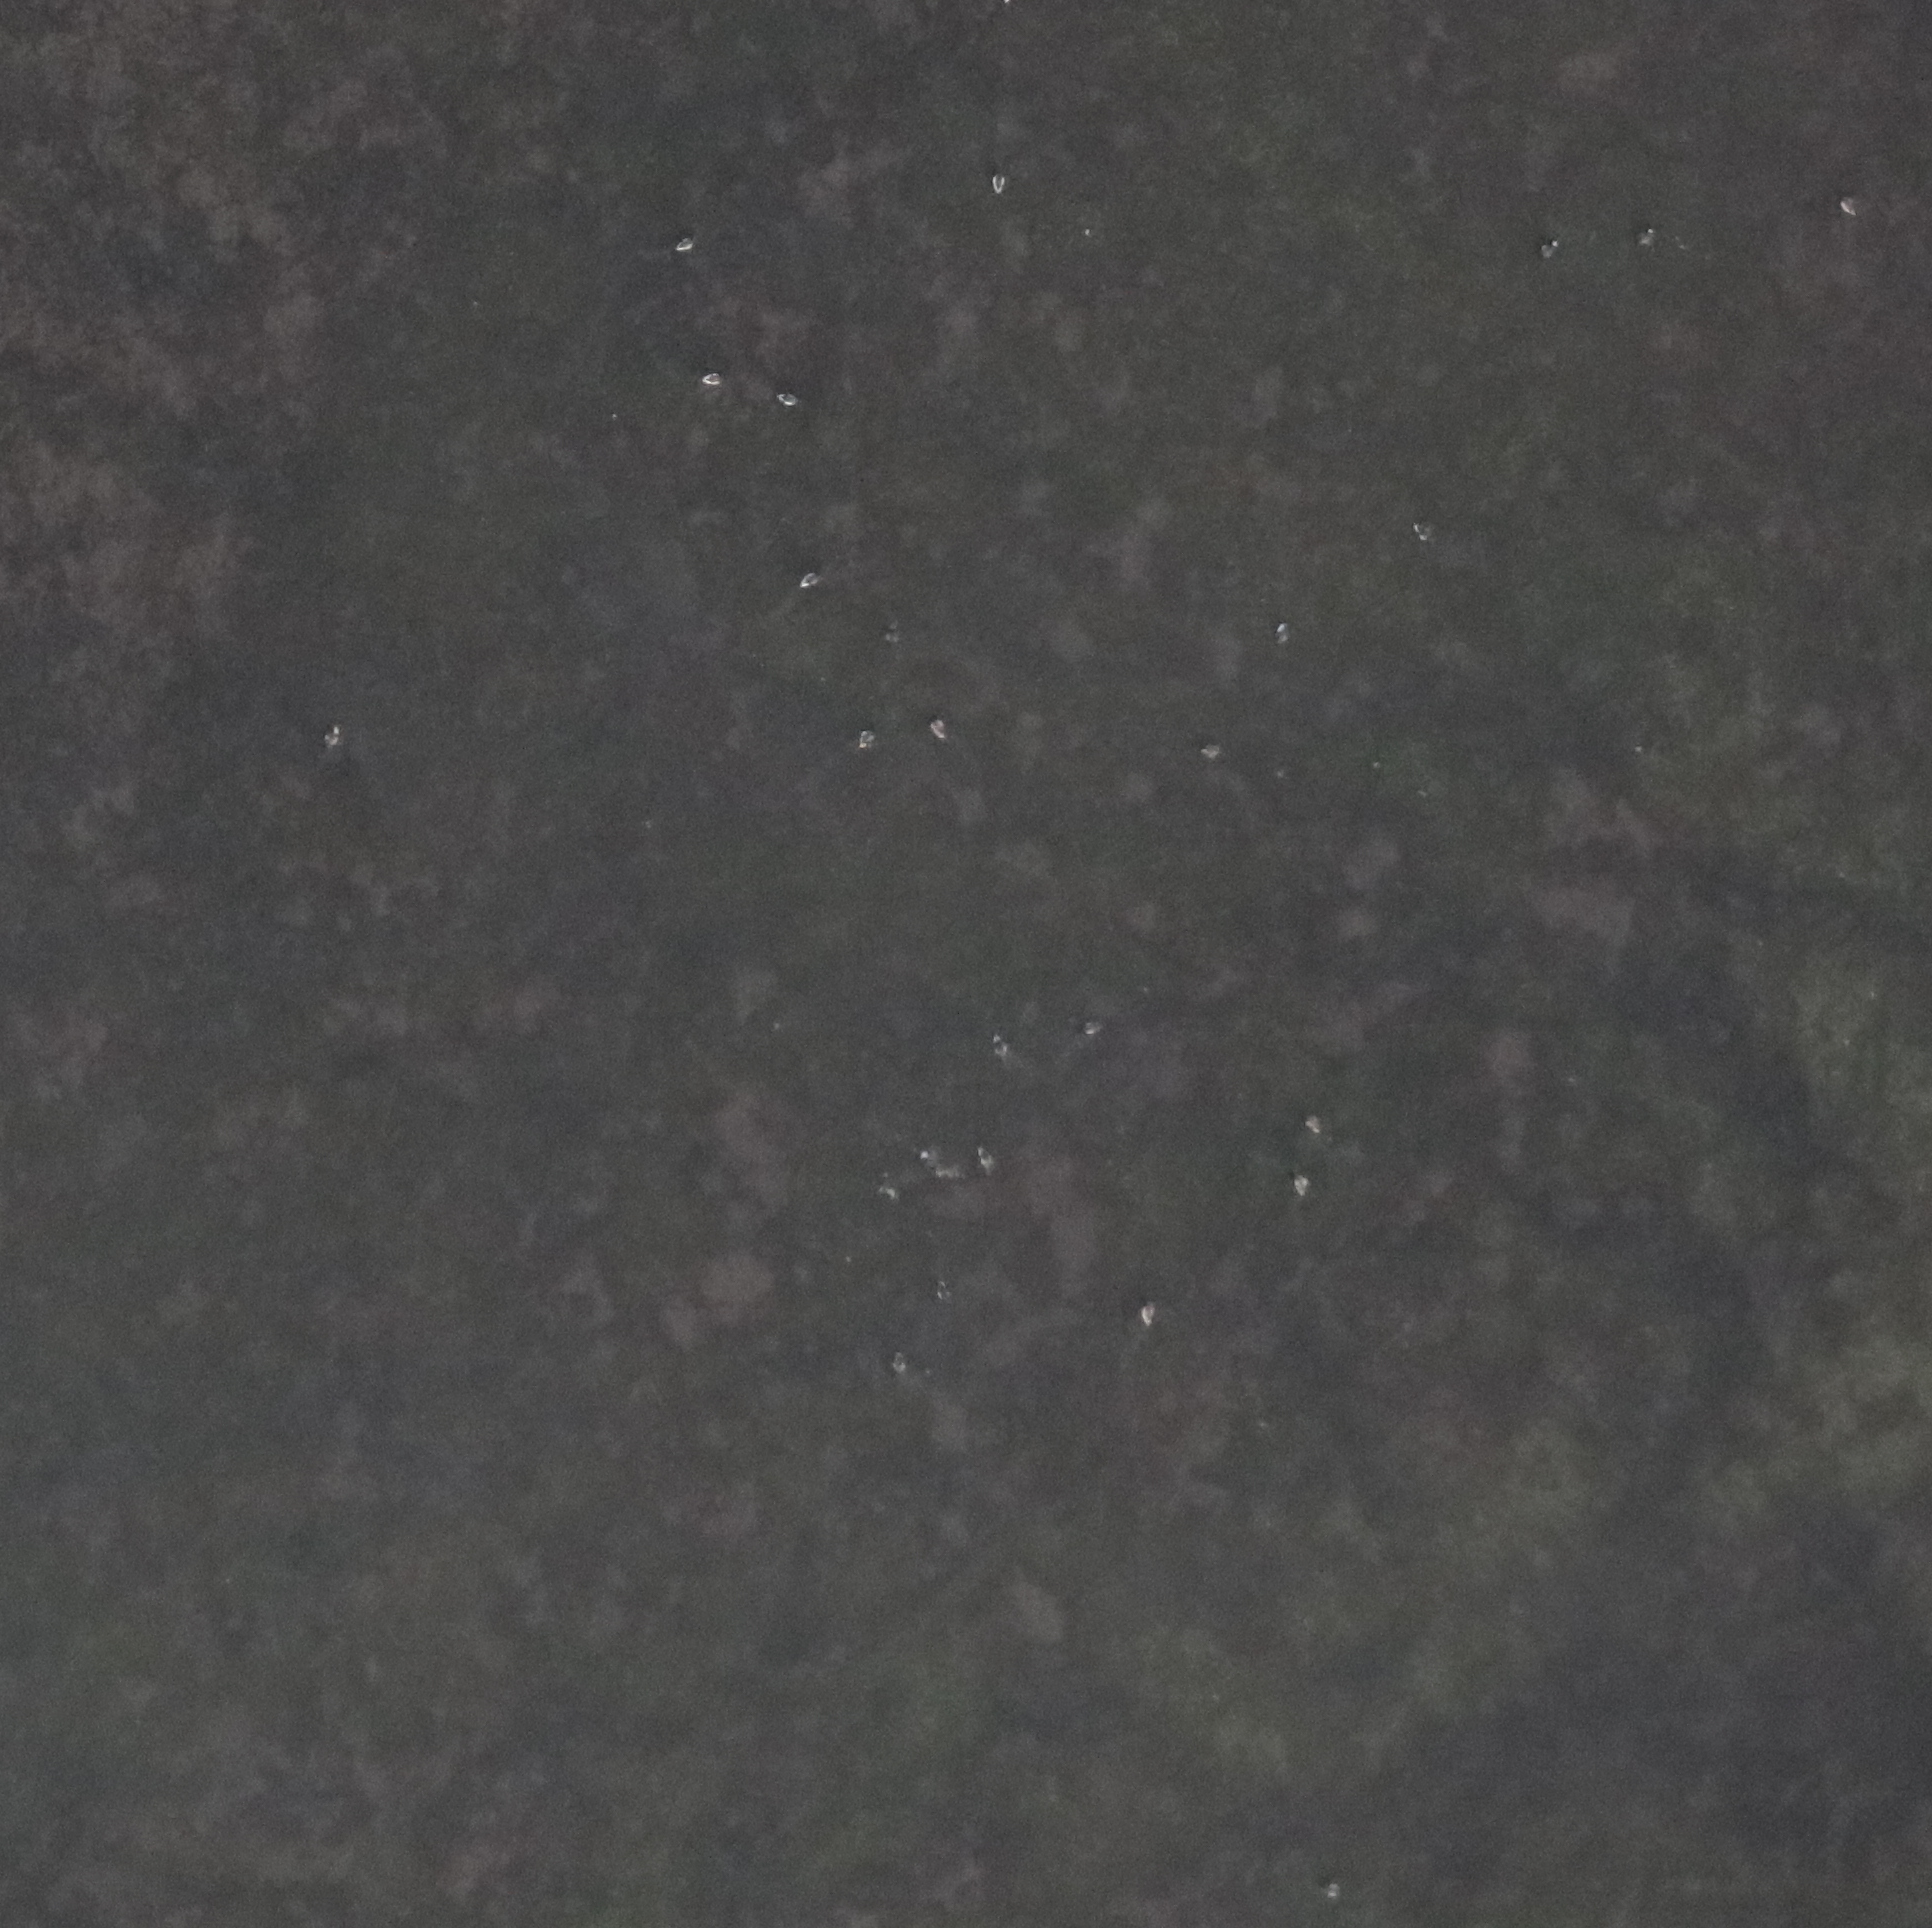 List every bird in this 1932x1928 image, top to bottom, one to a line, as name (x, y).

brant (999, 183)
brant (1850, 206)
brant (1639, 238)
brant (686, 244)
brant (1545, 246)
brant (713, 378)
brant (789, 399)
brant (1427, 525)
brant (807, 579)
brant (1286, 632)
brant (898, 633)
brant (936, 729)
brant (864, 738)
brant (331, 741)
brant (1214, 750)
brant (1094, 1029)
brant (1012, 1041)
brant (1308, 1122)
brant (993, 1159)
brant (931, 1164)
brant (1301, 1180)
brant (897, 1186)
brant (943, 1293)
brant (1147, 1310)
brant (897, 1359)
brant (1333, 1890)